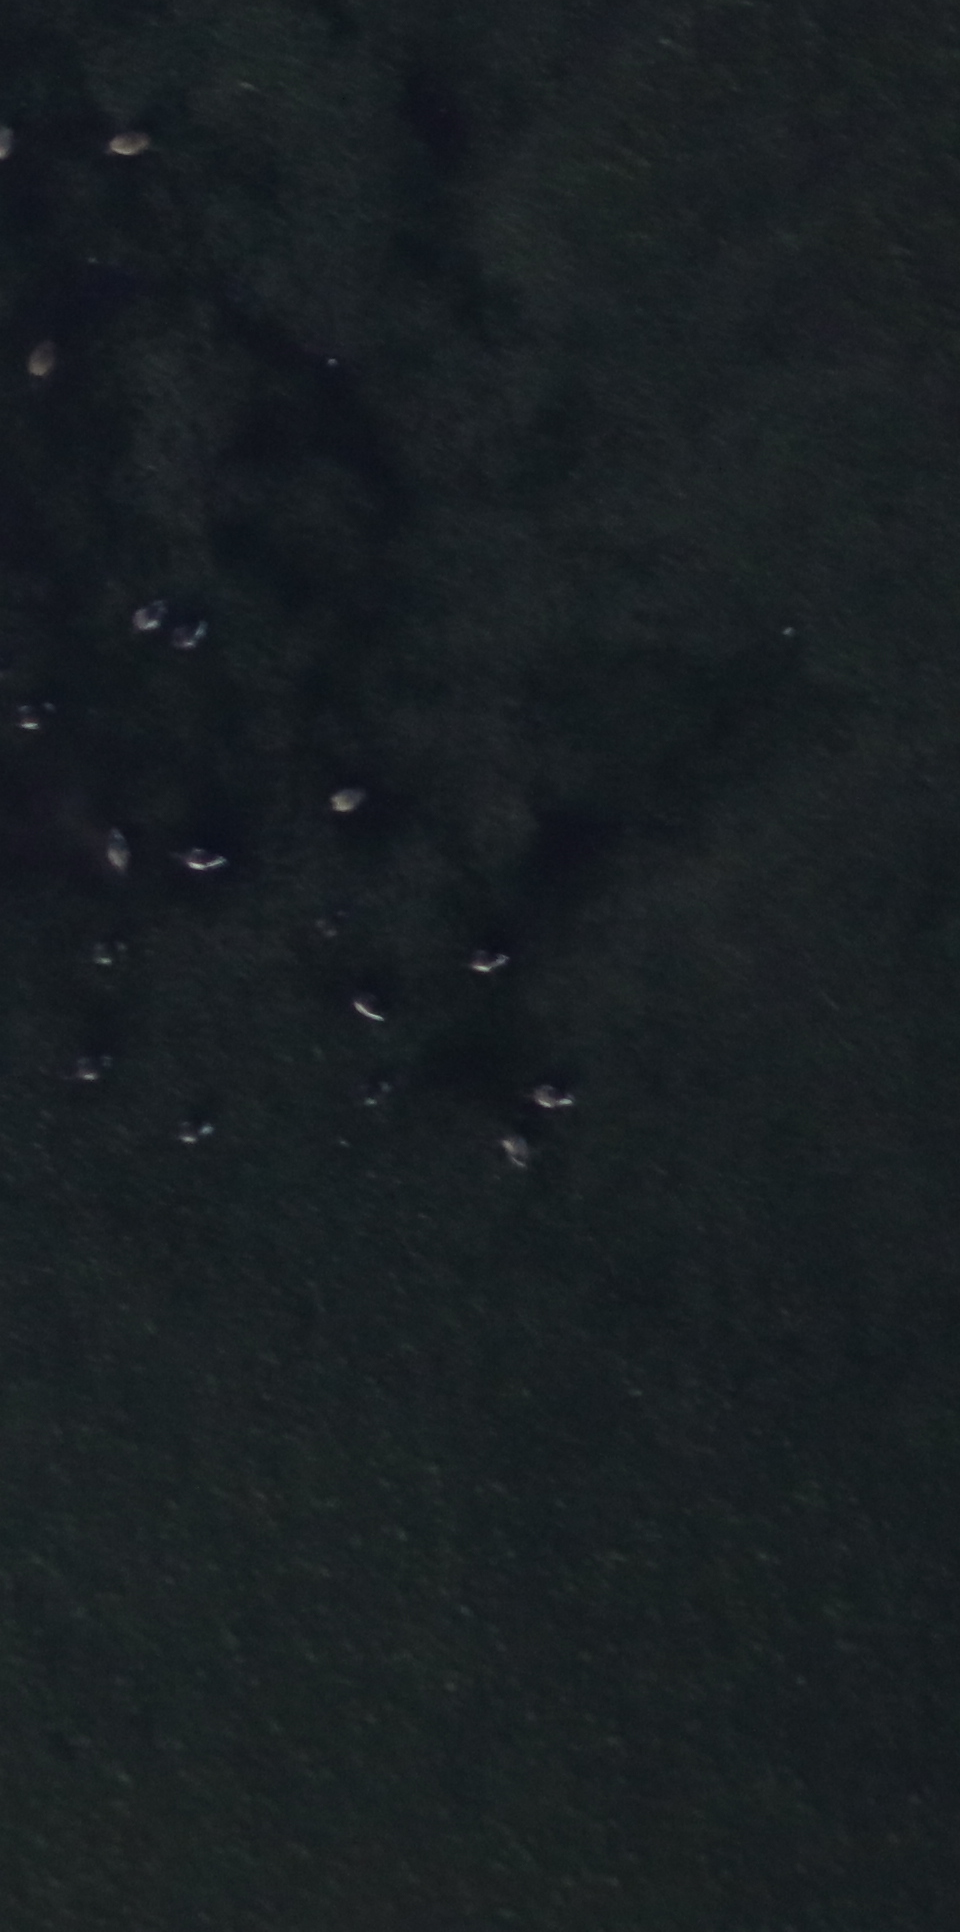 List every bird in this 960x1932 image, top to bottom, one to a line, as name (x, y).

Canada goose (134, 144)
Canada goose (4, 145)
Canada goose (37, 367)
brant (160, 613)
brant (195, 638)
brant (30, 720)
Canada goose (344, 796)
Canada goose (116, 844)
brant (203, 855)
brant (325, 928)
brant (104, 952)
brant (483, 960)
Canada goose (370, 1009)
brant (88, 1072)
brant (365, 1092)
brant (547, 1094)
brant (200, 1137)
brant (516, 1160)